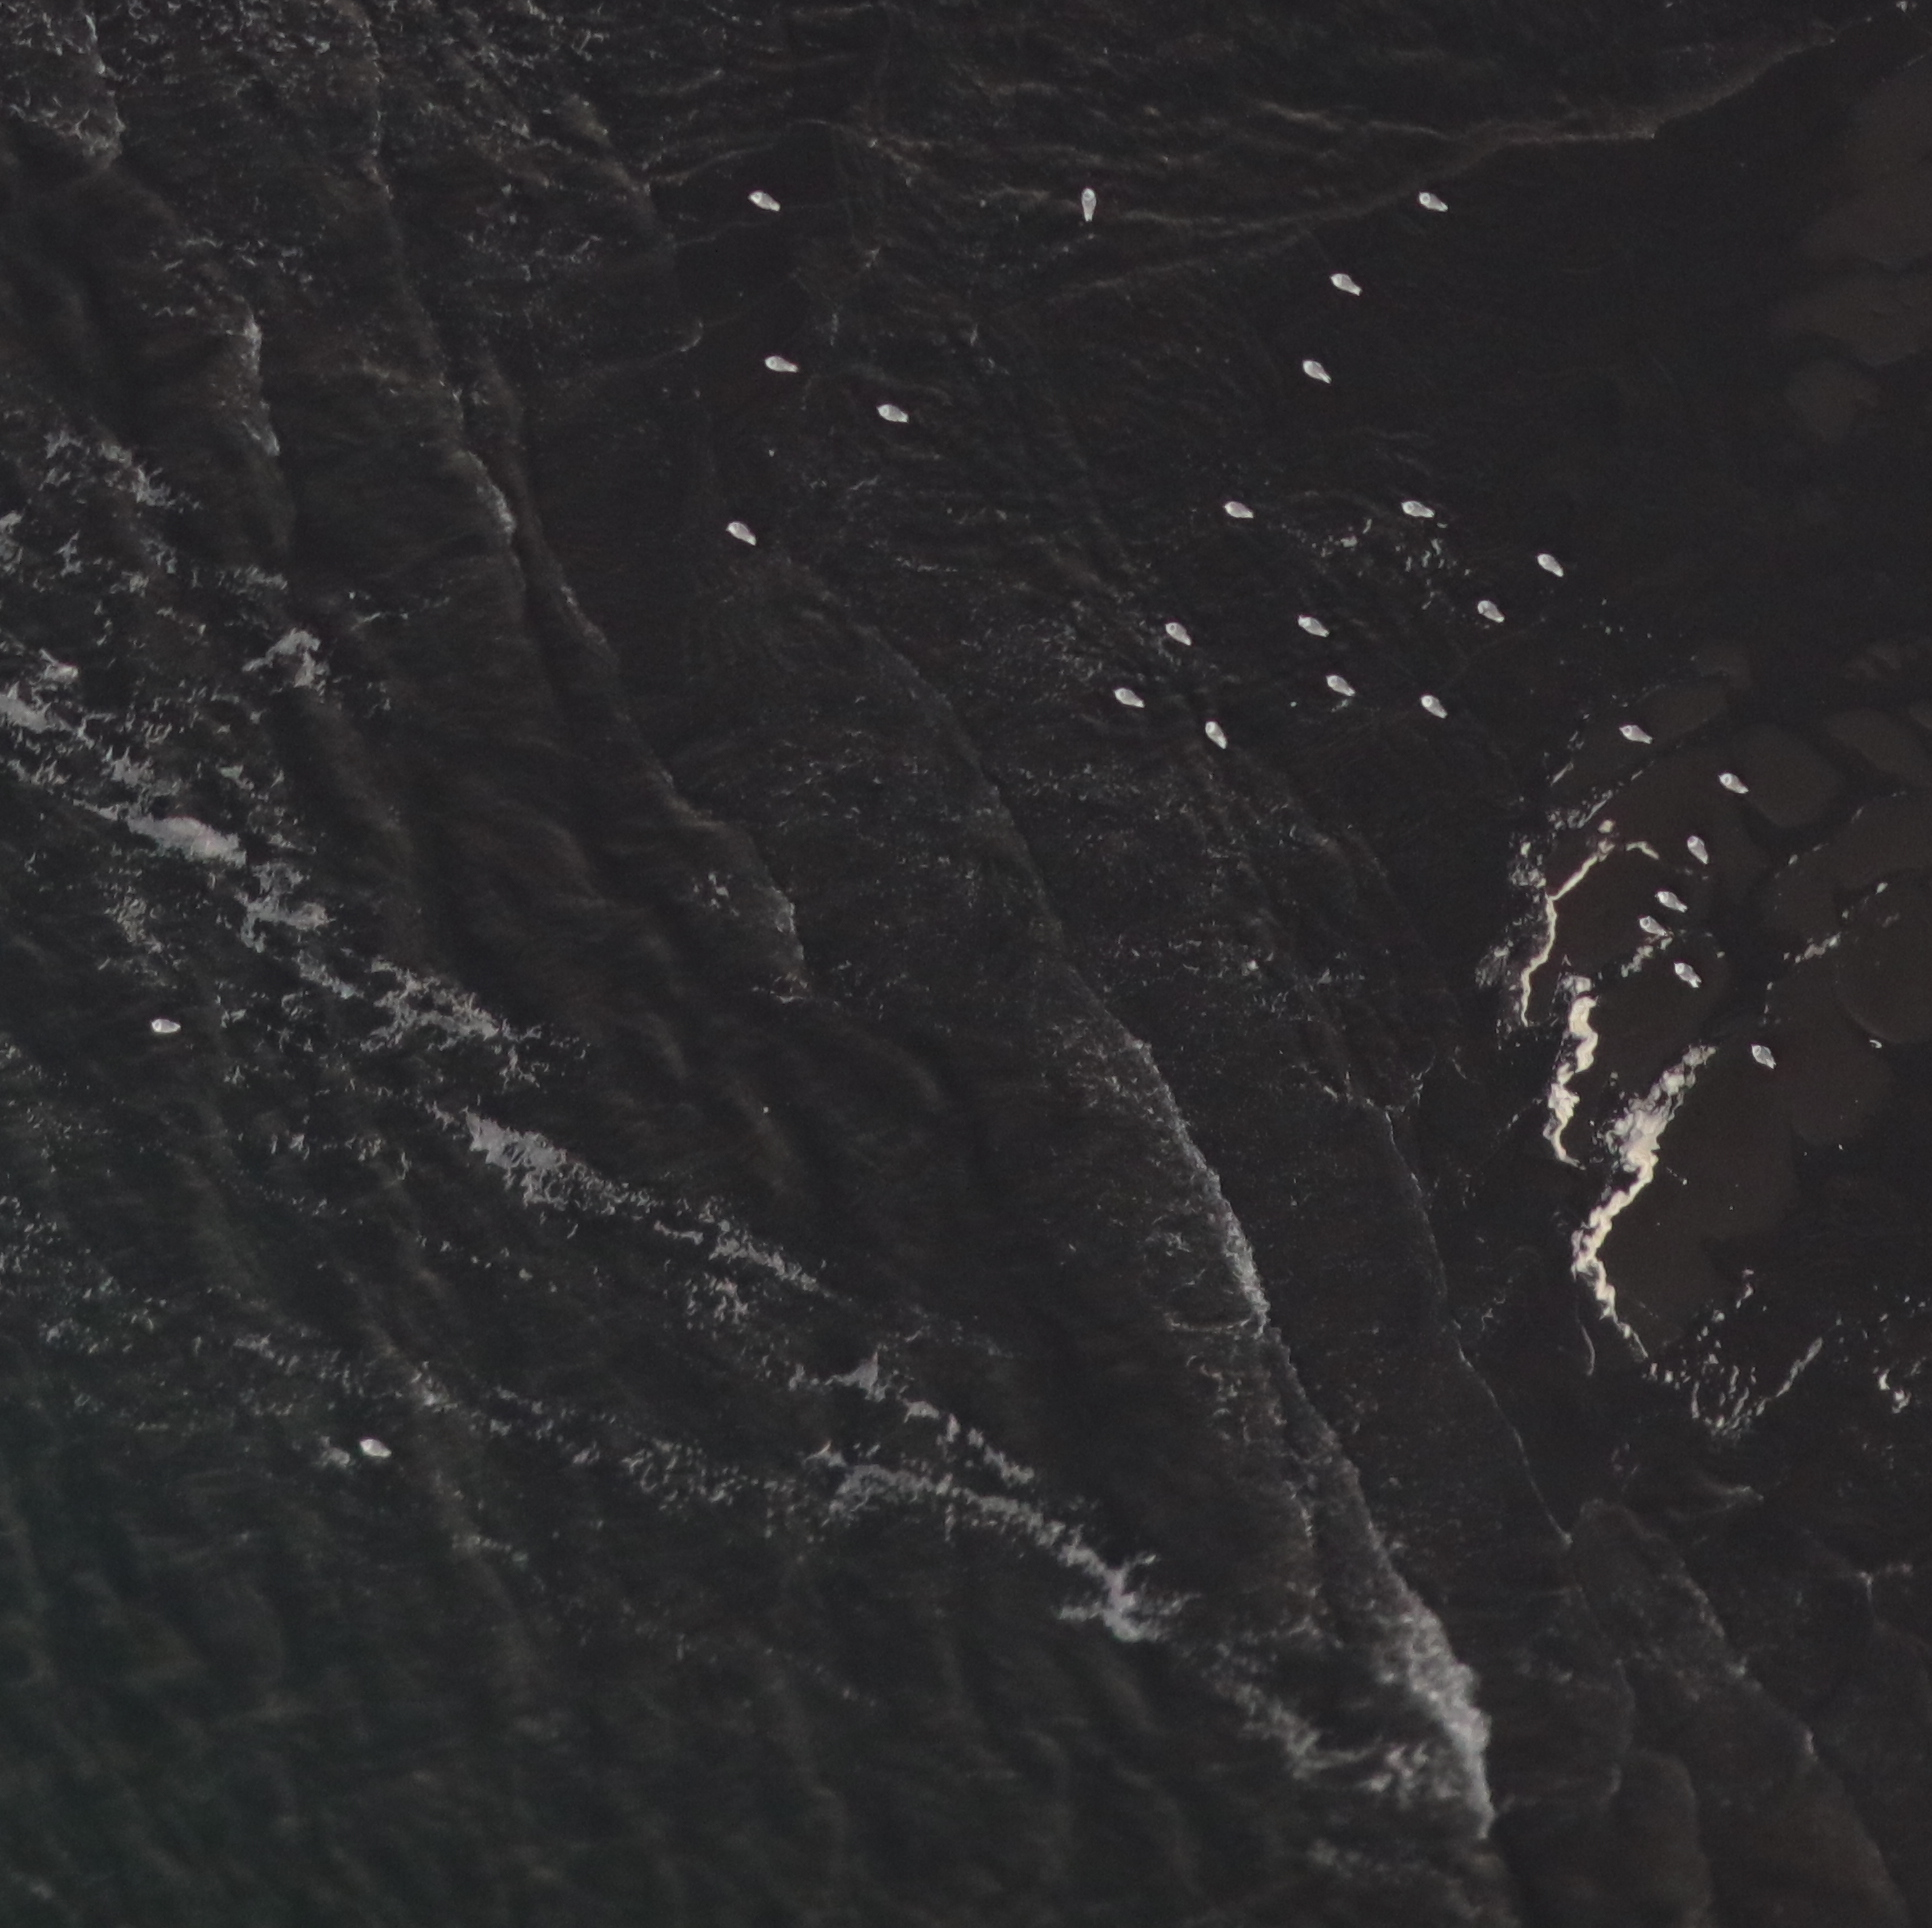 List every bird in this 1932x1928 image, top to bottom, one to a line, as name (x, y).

gull (764, 201)
gull (1090, 202)
gull (1434, 203)
gull (1346, 284)
gull (778, 365)
gull (1316, 370)
gull (894, 414)
gull (1238, 511)
gull (1416, 512)
gull (741, 534)
gull (1551, 568)
gull (1491, 612)
gull (1315, 626)
gull (1178, 634)
gull (1340, 687)
gull (1128, 698)
gull (1434, 709)
gull (1633, 731)
gull (1215, 733)
gull (1733, 784)
gull (1697, 849)
gull (1670, 901)
gull (1652, 926)
gull (1687, 972)
gull (163, 1025)
gull (1764, 1055)
gull (375, 1448)